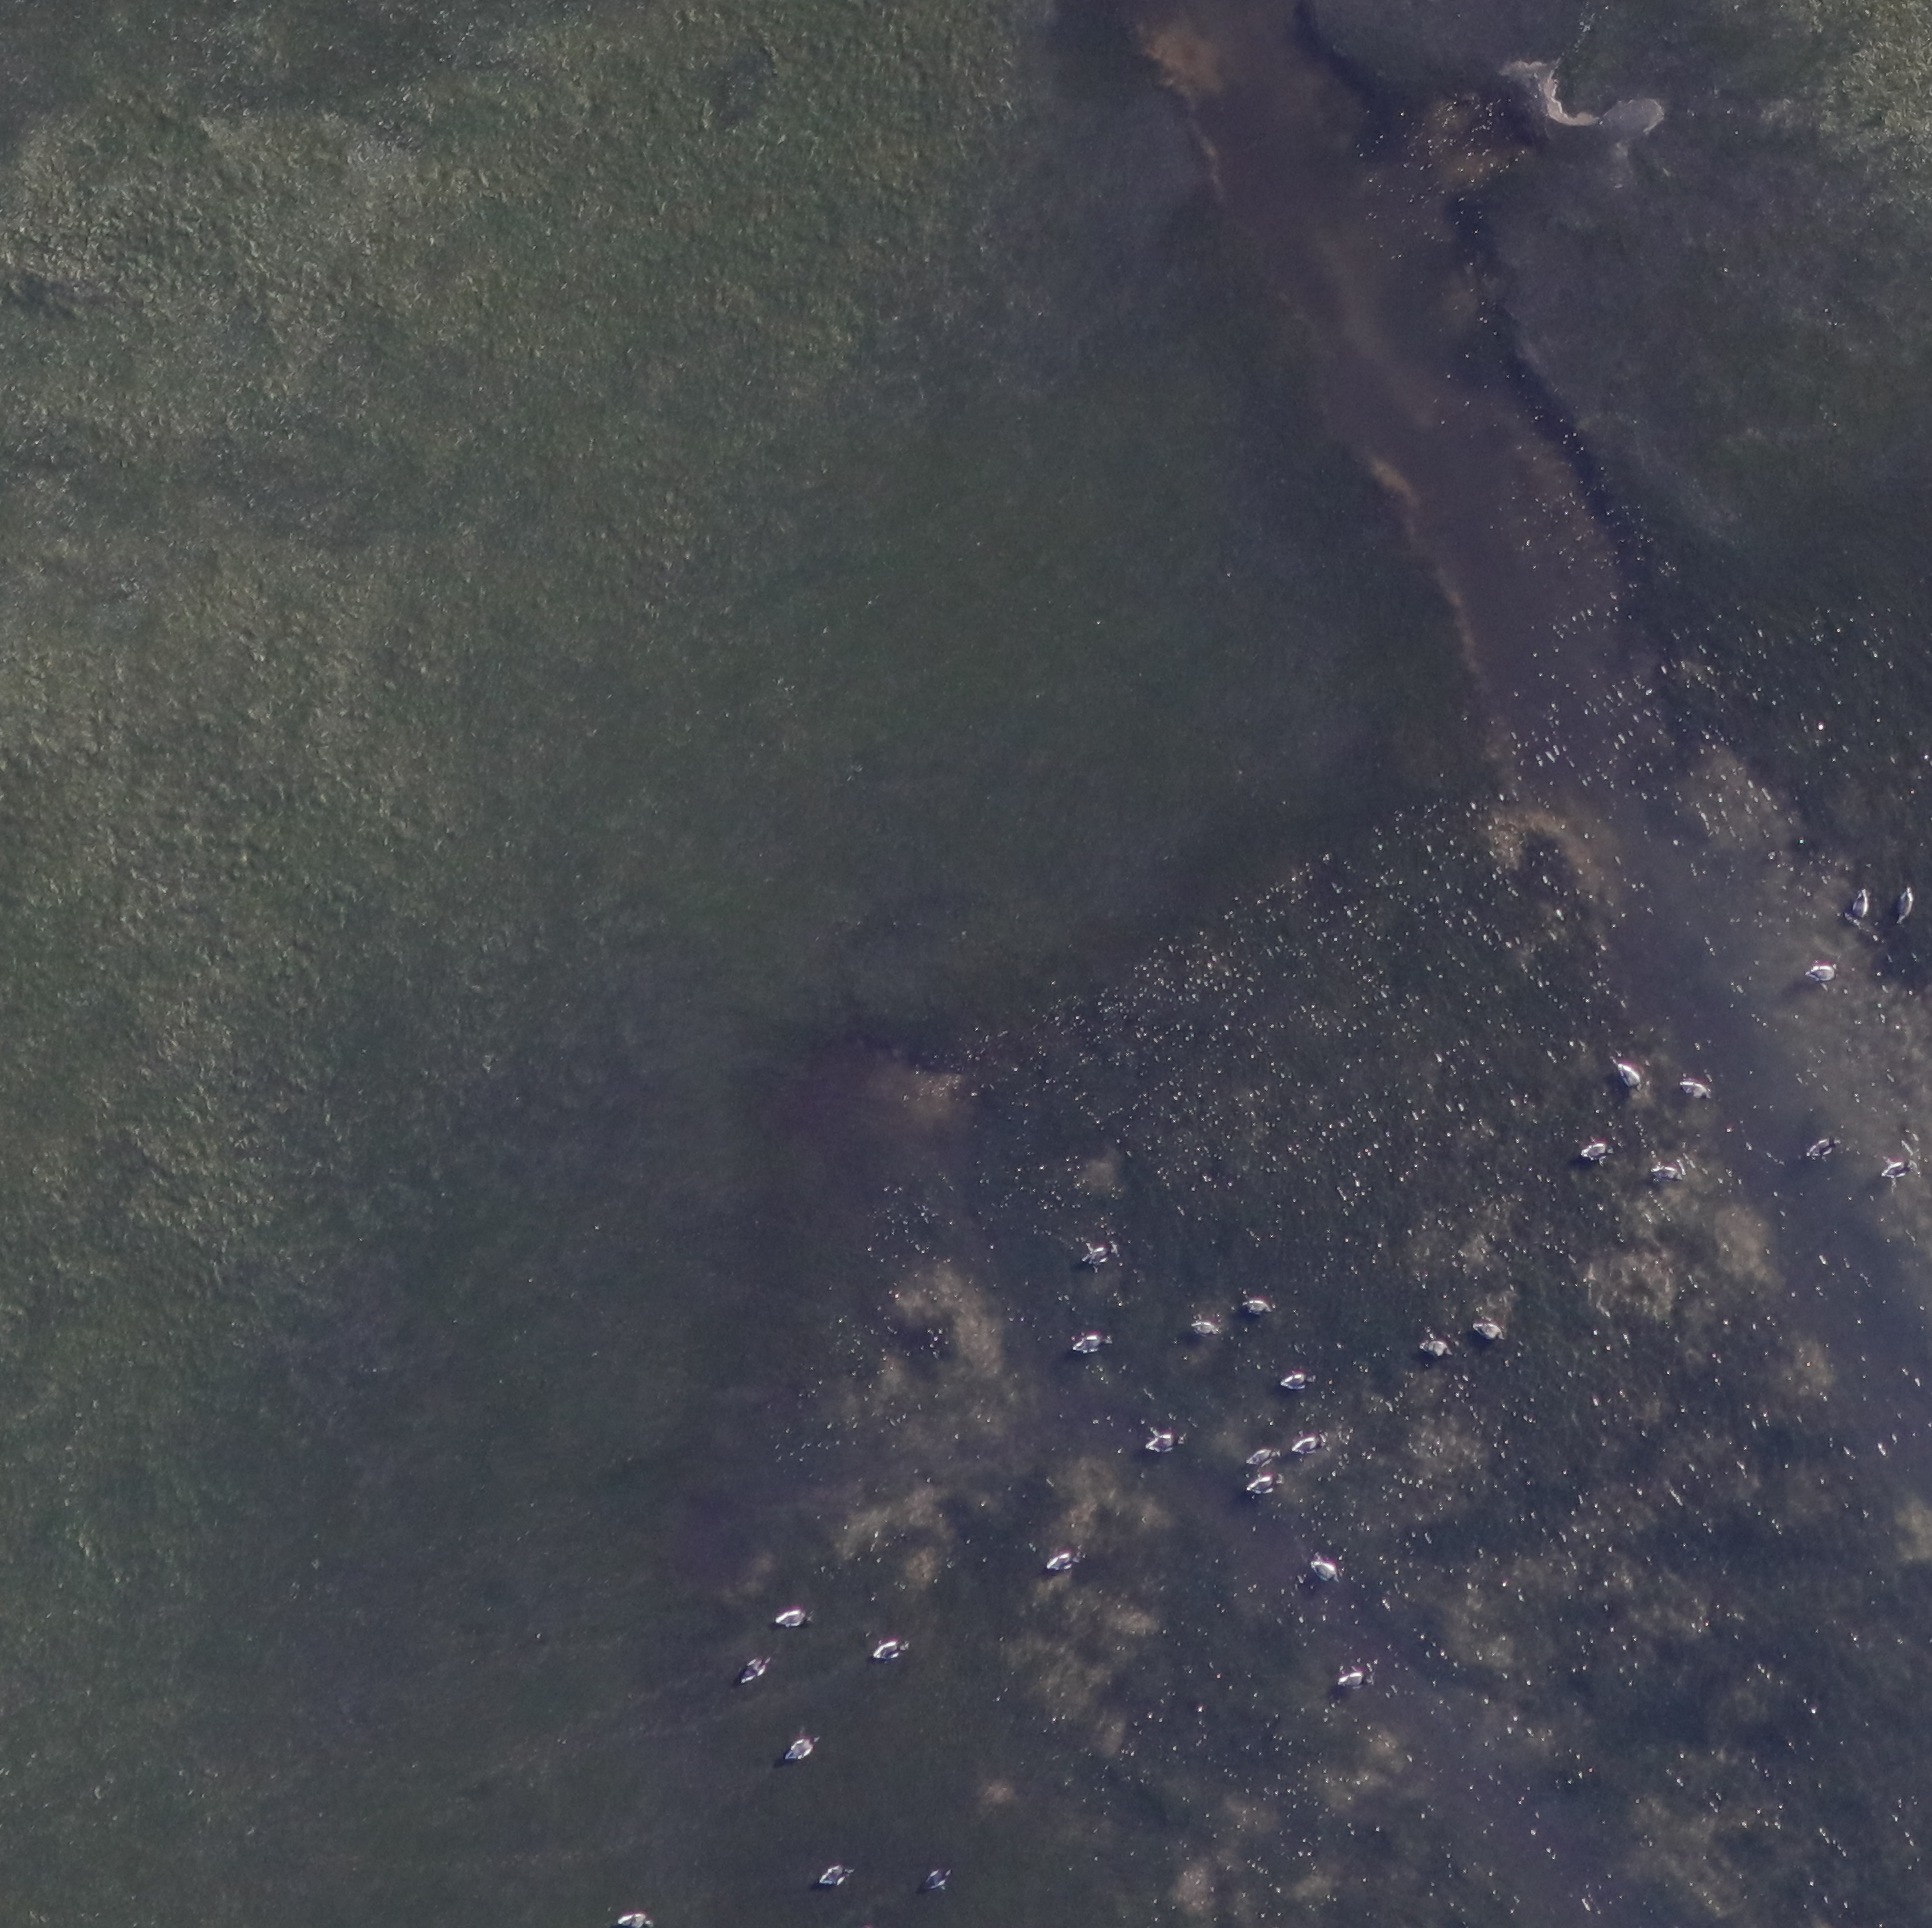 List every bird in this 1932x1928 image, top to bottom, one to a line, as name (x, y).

brant (1862, 903)
brant (1914, 905)
brant (1823, 974)
brant (1636, 1069)
brant (1703, 1077)
brant (1824, 1141)
brant (1597, 1151)
brant (1660, 1172)
brant (1903, 1173)
brant (1099, 1251)
brant (1263, 1305)
brant (1206, 1325)
brant (1493, 1334)
brant (1087, 1345)
brant (1436, 1349)
brant (1300, 1374)
brant (1310, 1445)
brant (1165, 1451)
brant (1263, 1453)
brant (1269, 1493)
brant (1066, 1565)
brant (1329, 1566)
brant (796, 1620)
brant (896, 1654)
brant (753, 1664)
brant (1352, 1679)
brant (801, 1753)
brant (844, 1874)
brant (932, 1877)
brant (639, 1918)